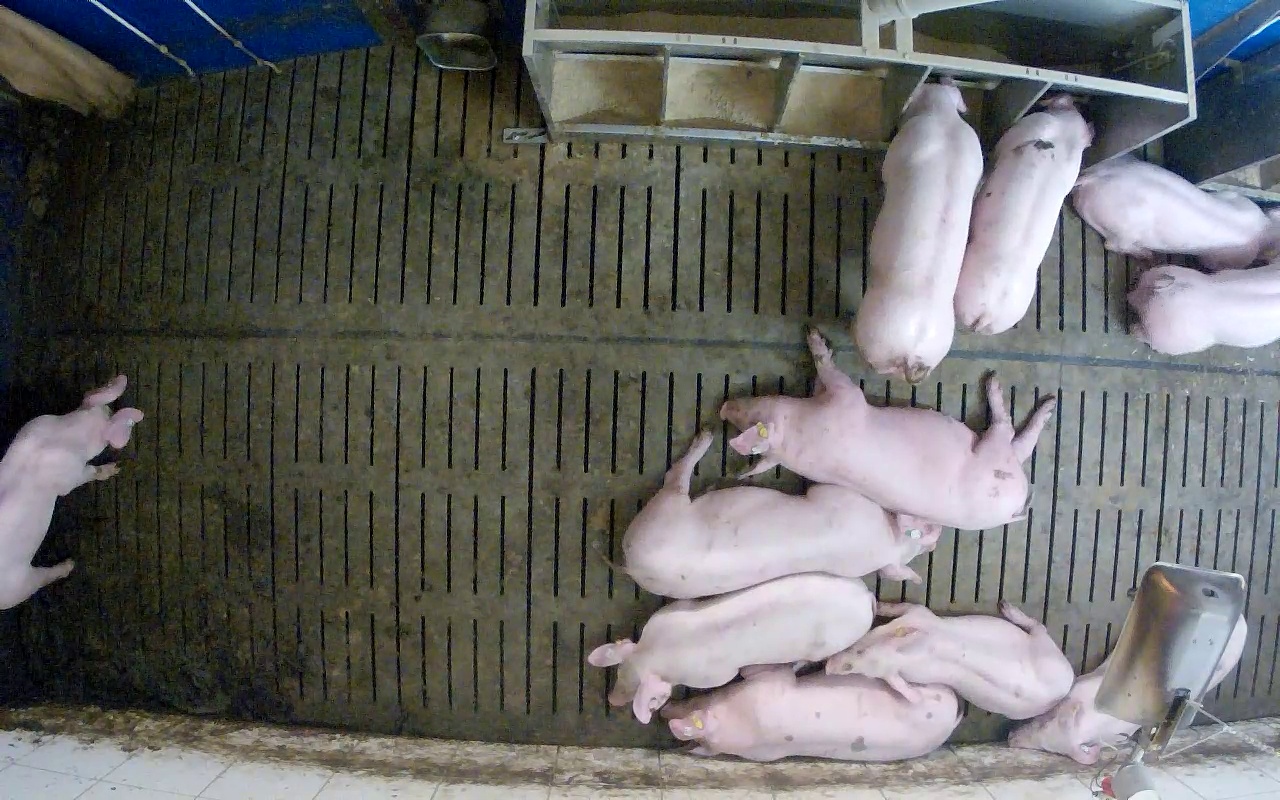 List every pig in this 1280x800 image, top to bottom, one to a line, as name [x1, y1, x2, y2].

pig [852, 73, 985, 383]
pig [955, 94, 1094, 335]
pig [1071, 151, 1279, 270]
pig [1121, 266, 1279, 356]
pig [715, 328, 1057, 534]
pig [0, 373, 148, 613]
pig [592, 427, 940, 598]
pig [589, 576, 875, 727]
pig [827, 600, 1079, 719]
pig [1009, 612, 1252, 765]
pig [661, 663, 969, 765]